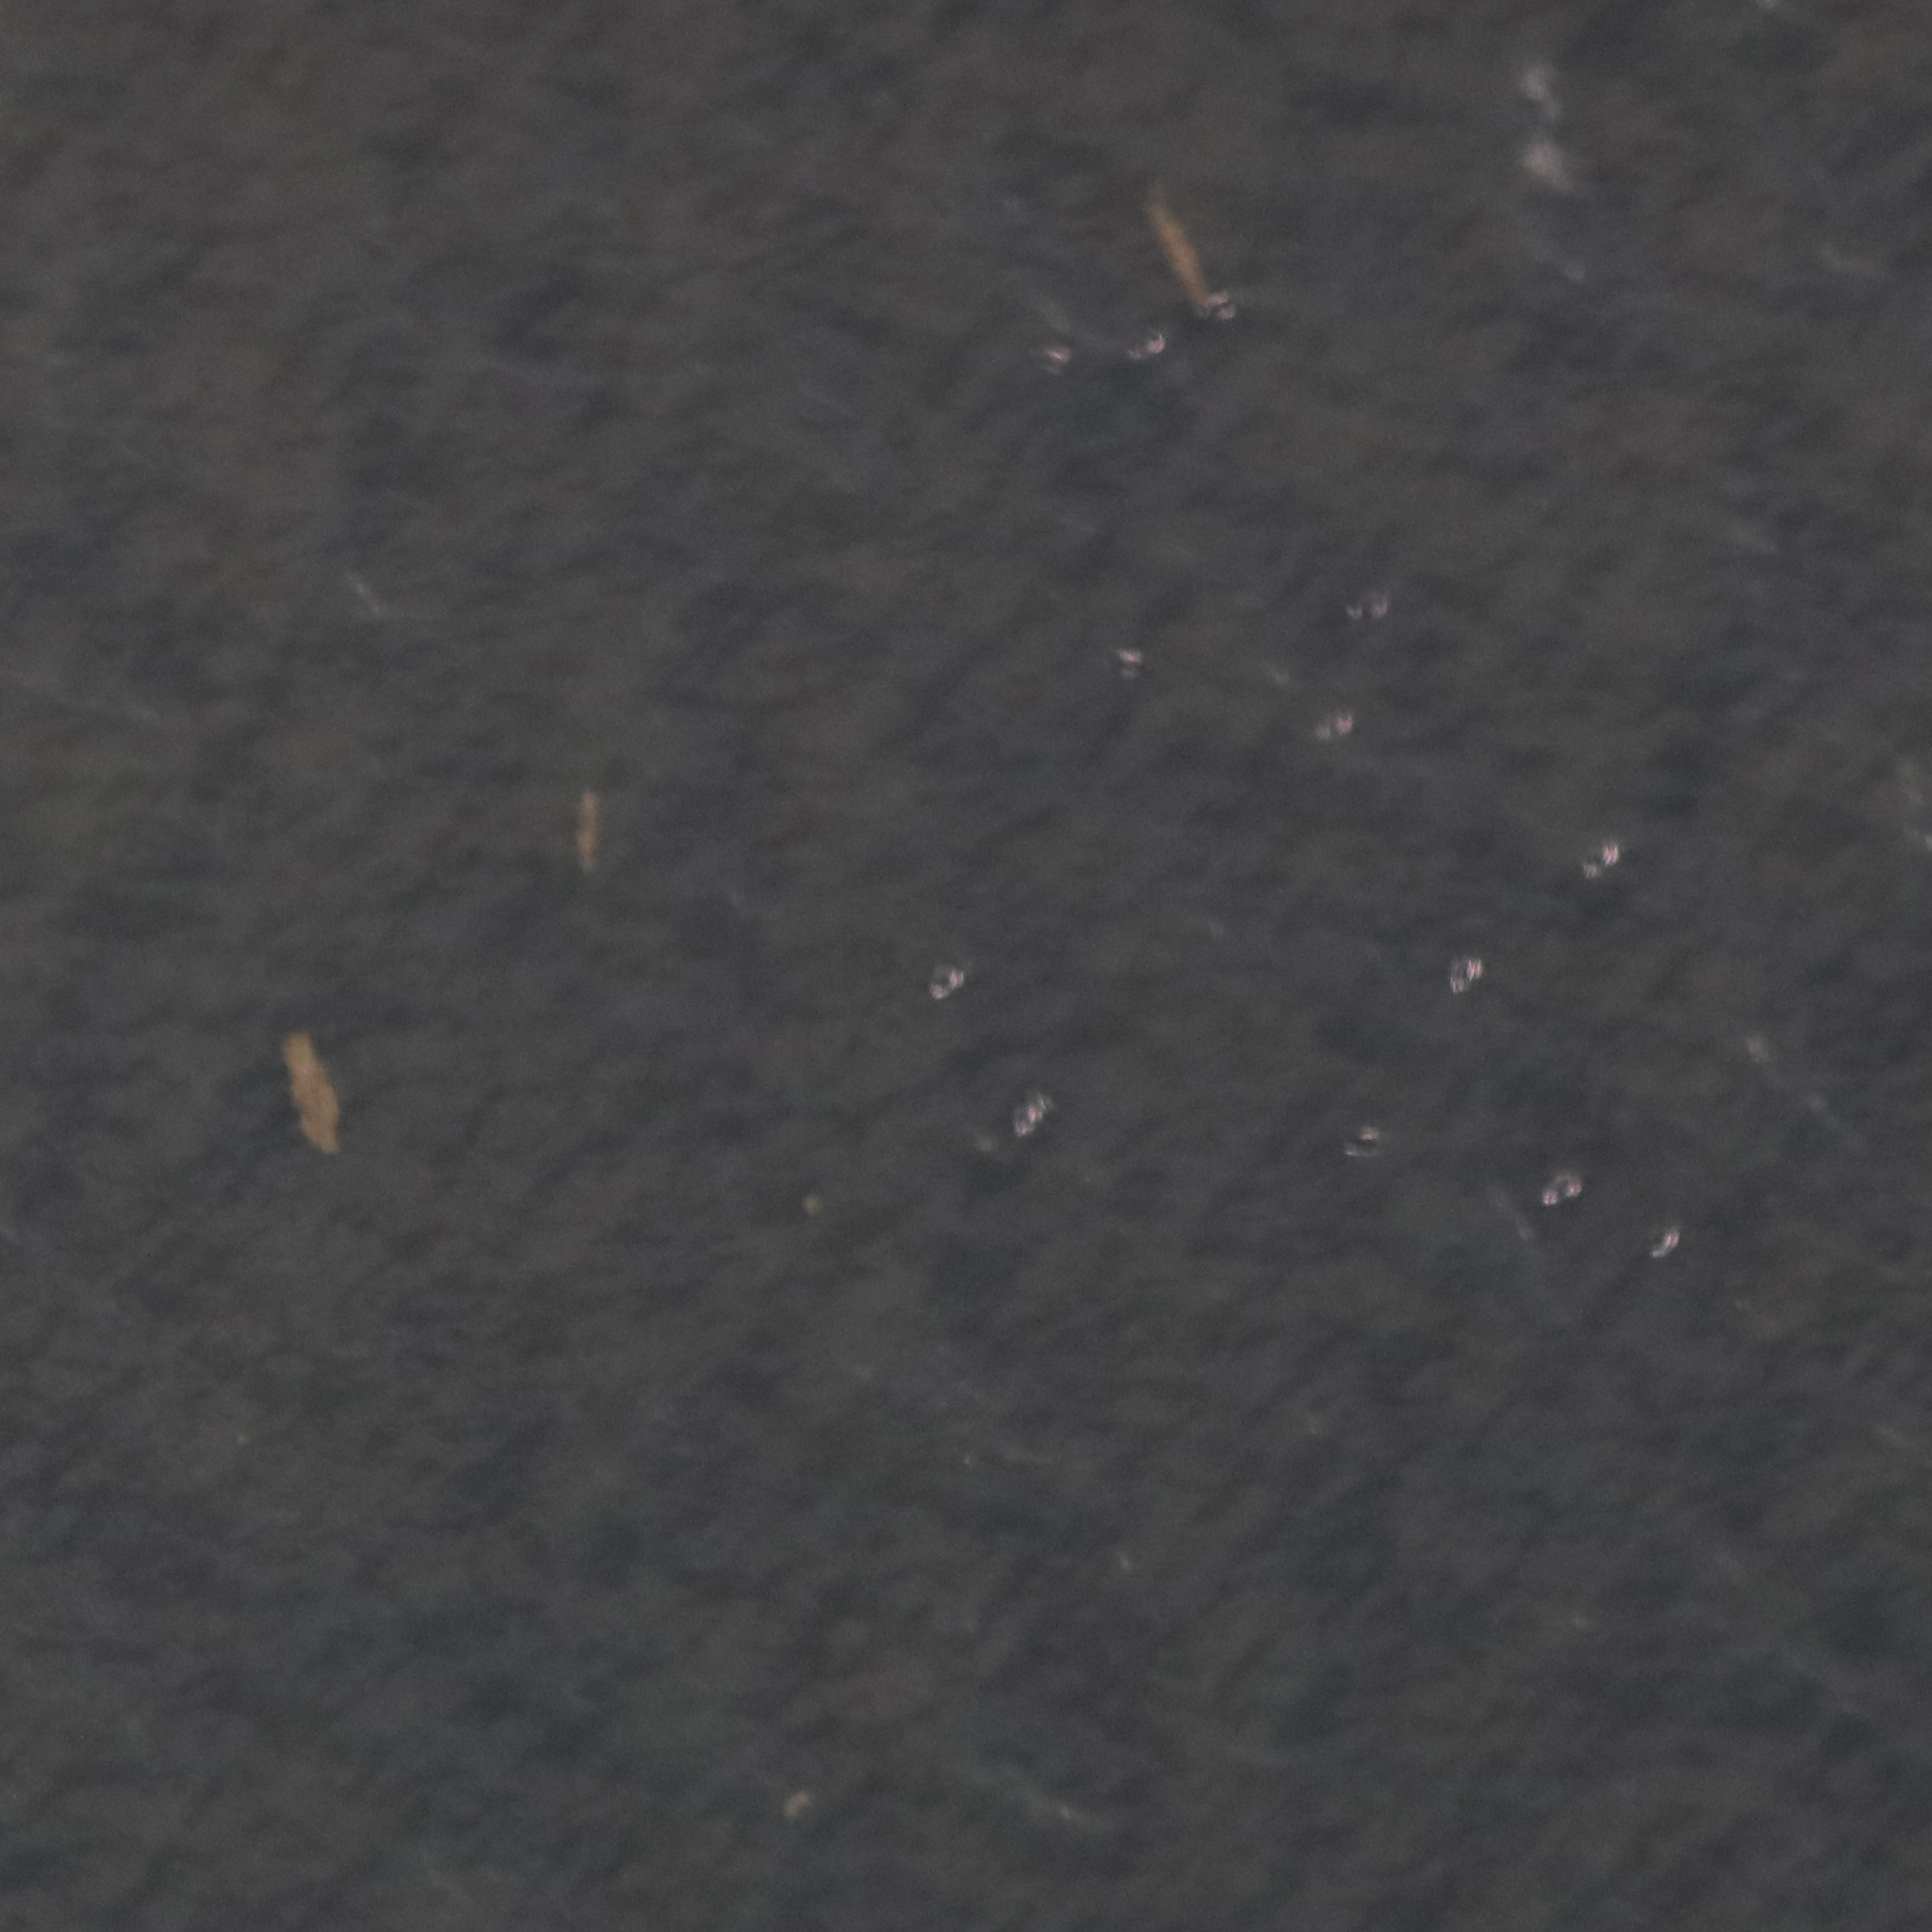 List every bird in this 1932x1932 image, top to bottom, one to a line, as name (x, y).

brant (1219, 302)
brant (1148, 349)
brant (1058, 359)
brant (1368, 605)
brant (1132, 668)
brant (1333, 727)
brant (1602, 862)
brant (1465, 965)
brant (945, 980)
brant (1025, 1117)
brant (1358, 1141)
brant (1567, 1186)
brant (1667, 1238)